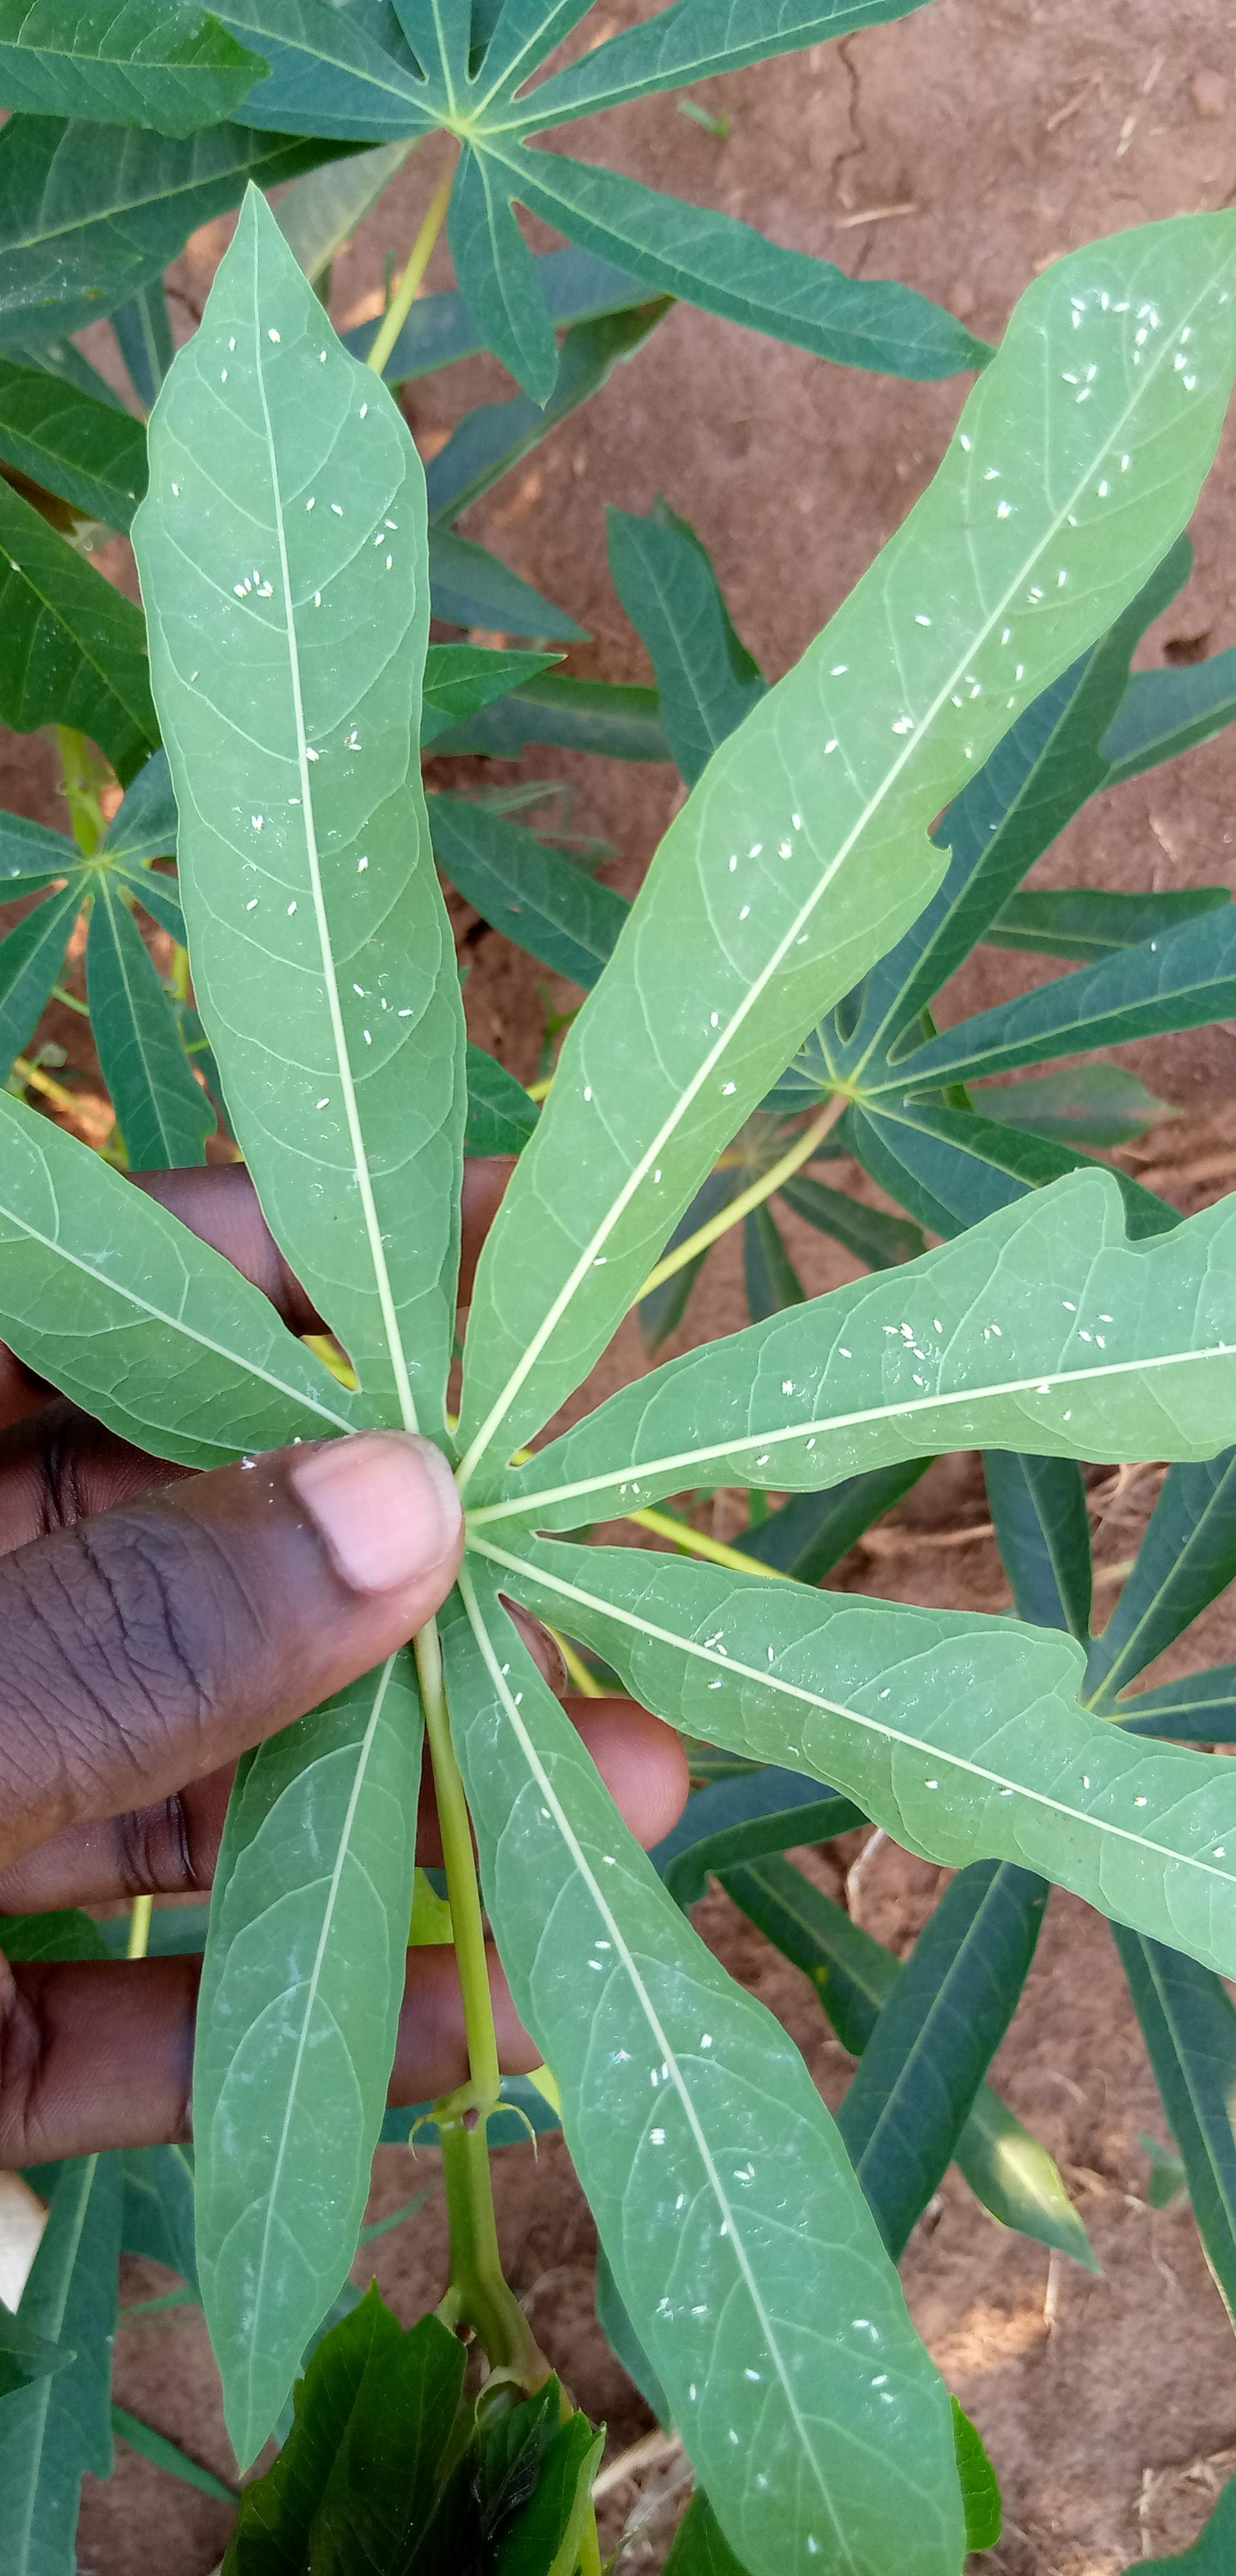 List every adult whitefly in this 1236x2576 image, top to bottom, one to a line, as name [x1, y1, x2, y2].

whitefly [1098, 288, 1110, 312]
whitefly [1218, 289, 1228, 306]
whitefly [1069, 294, 1086, 311]
whitefly [1111, 299, 1132, 314]
whitefly [1136, 299, 1154, 318]
whitefly [1069, 308, 1082, 330]
whitefly [1150, 308, 1160, 330]
whitefly [1178, 324, 1191, 345]
whitefly [1134, 325, 1150, 347]
whitefly [265, 327, 284, 345]
whitefly [226, 334, 238, 354]
whitefly [317, 348, 330, 366]
whitefly [1132, 348, 1141, 366]
whitefly [1172, 351, 1188, 372]
whitefly [1084, 362, 1100, 386]
whitefly [219, 367, 230, 385]
whitefly [1059, 369, 1078, 387]
whitefly [1180, 374, 1200, 394]
whitefly [1074, 387, 1092, 406]
whitefly [357, 401, 370, 422]
whitefly [958, 430, 975, 453]
whitefly [1118, 452, 1134, 473]
whitefly [982, 466, 1000, 482]
whitefly [1095, 476, 1110, 498]
whitefly [169, 480, 182, 498]
whitefly [124, 490, 141, 500]
whitefly [304, 495, 316, 514]
whitefly [994, 498, 1013, 521]
whitefly [330, 502, 344, 516]
whitefly [1064, 513, 1078, 531]
whitefly [383, 518, 400, 533]
whitefly [373, 533, 387, 548]
whitefly [384, 554, 395, 572]
whitefly [8, 560, 21, 574]
whitefly [1055, 568, 1067, 591]
whitefly [251, 569, 263, 585]
whitefly [242, 575, 252, 591]
whitefly [261, 577, 274, 590]
whitefly [232, 582, 247, 598]
whitefly [1028, 585, 1045, 598]
whitefly [255, 587, 272, 599]
whitefly [312, 589, 323, 610]
whitefly [1025, 595, 1040, 606]
whitefly [912, 612, 932, 631]
whitefly [999, 625, 1012, 647]
whitefly [829, 662, 850, 677]
whitefly [1013, 663, 1025, 684]
whitefly [189, 667, 200, 685]
whitefly [963, 674, 977, 684]
whitefly [968, 683, 984, 701]
whitefly [948, 693, 964, 711]
whitefly [1006, 694, 1016, 710]
whitefly [890, 714, 915, 737]
whitefly [348, 728, 361, 744]
whitefly [821, 735, 839, 755]
whitefly [346, 743, 364, 752]
whitefly [960, 743, 975, 761]
whitefly [304, 743, 321, 763]
whitefly [285, 796, 302, 807]
whitefly [248, 810, 266, 831]
whitefly [789, 812, 803, 833]
whitefly [985, 822, 999, 833]
whitefly [776, 838, 794, 861]
whitefly [744, 841, 763, 860]
whitefly [724, 853, 742, 876]
whitefly [355, 853, 372, 873]
whitefly [245, 896, 262, 912]
whitefly [285, 898, 301, 917]
whitefly [735, 901, 751, 923]
whitefly [794, 930, 813, 948]
whitefly [1148, 940, 1158, 954]
whitefly [351, 981, 369, 998]
whitefly [380, 994, 390, 1013]
whitefly [397, 1007, 417, 1018]
whitefly [705, 1007, 726, 1032]
whitefly [362, 1027, 375, 1046]
whitefly [721, 1079, 740, 1099]
whitefly [583, 1083, 594, 1104]
whitefly [315, 1095, 333, 1111]
whitefly [652, 1167, 663, 1188]
whitefly [592, 1255, 609, 1268]
whitefly [1060, 1298, 1076, 1312]
whitefly [1096, 1311, 1115, 1325]
whitefly [932, 1317, 944, 1334]
whitefly [899, 1318, 917, 1341]
whitefly [881, 1323, 899, 1335]
whitefly [990, 1323, 1005, 1337]
whitefly [980, 1326, 993, 1343]
whitefly [1077, 1327, 1092, 1344]
whitefly [1095, 1332, 1107, 1350]
whitefly [1217, 1338, 1228, 1353]
whitefly [901, 1340, 919, 1349]
whitefly [838, 1346, 853, 1361]
whitefly [911, 1347, 929, 1362]
whitefly [909, 1372, 926, 1387]
whitefly [786, 1378, 796, 1397]
whitefly [780, 1379, 788, 1396]
whitefly [1034, 1380, 1053, 1396]
whitefly [1060, 1407, 1073, 1423]
whitefly [805, 1435, 817, 1452]
whitefly [753, 1452, 773, 1468]
whitefly [631, 1481, 641, 1495]
whitefly [619, 1481, 629, 1497]
whitefly [713, 1631, 728, 1641]
whitefly [702, 1638, 716, 1648]
whitefly [716, 1643, 729, 1657]
whitefly [766, 1643, 775, 1664]
whitefly [500, 1660, 512, 1676]
whitefly [705, 1679, 724, 1692]
whitefly [876, 1686, 892, 1701]
whitefly [513, 1690, 526, 1707]
whitefly [1080, 1772, 1092, 1792]
whitefly [922, 1777, 941, 1791]
whitefly [997, 1787, 1015, 1800]
whitefly [1132, 1794, 1151, 1809]
whitefly [538, 1804, 553, 1821]
whitefly [1211, 1844, 1229, 1861]
whitefly [601, 1852, 618, 1868]
whitefly [593, 1936, 613, 1950]
whitefly [585, 1957, 604, 1972]
whitefly [699, 2031, 715, 2050]
whitefly [607, 2045, 633, 2064]
whitefly [660, 2060, 673, 2081]
whitefly [648, 2065, 660, 2088]
whitefly [646, 2126, 669, 2133]
whitefly [648, 2132, 666, 2146]
whitefly [745, 2161, 762, 2179]
whitefly [733, 2165, 749, 2183]
whitefly [674, 2190, 686, 2212]
whitefly [717, 2218, 731, 2238]
whitefly [653, 2294, 669, 2314]
whitefly [689, 2303, 709, 2317]
whitefly [850, 2317, 870, 2329]
whitefly [869, 2325, 882, 2343]
whitefly [744, 2365, 763, 2383]
whitefly [868, 2372, 890, 2385]
whitefly [688, 2382, 698, 2402]
whitefly [877, 2391, 897, 2405]
whitefly [727, 2426, 744, 2449]
whitefly [756, 2470, 771, 2490]
whitefly [805, 2530, 823, 2557]